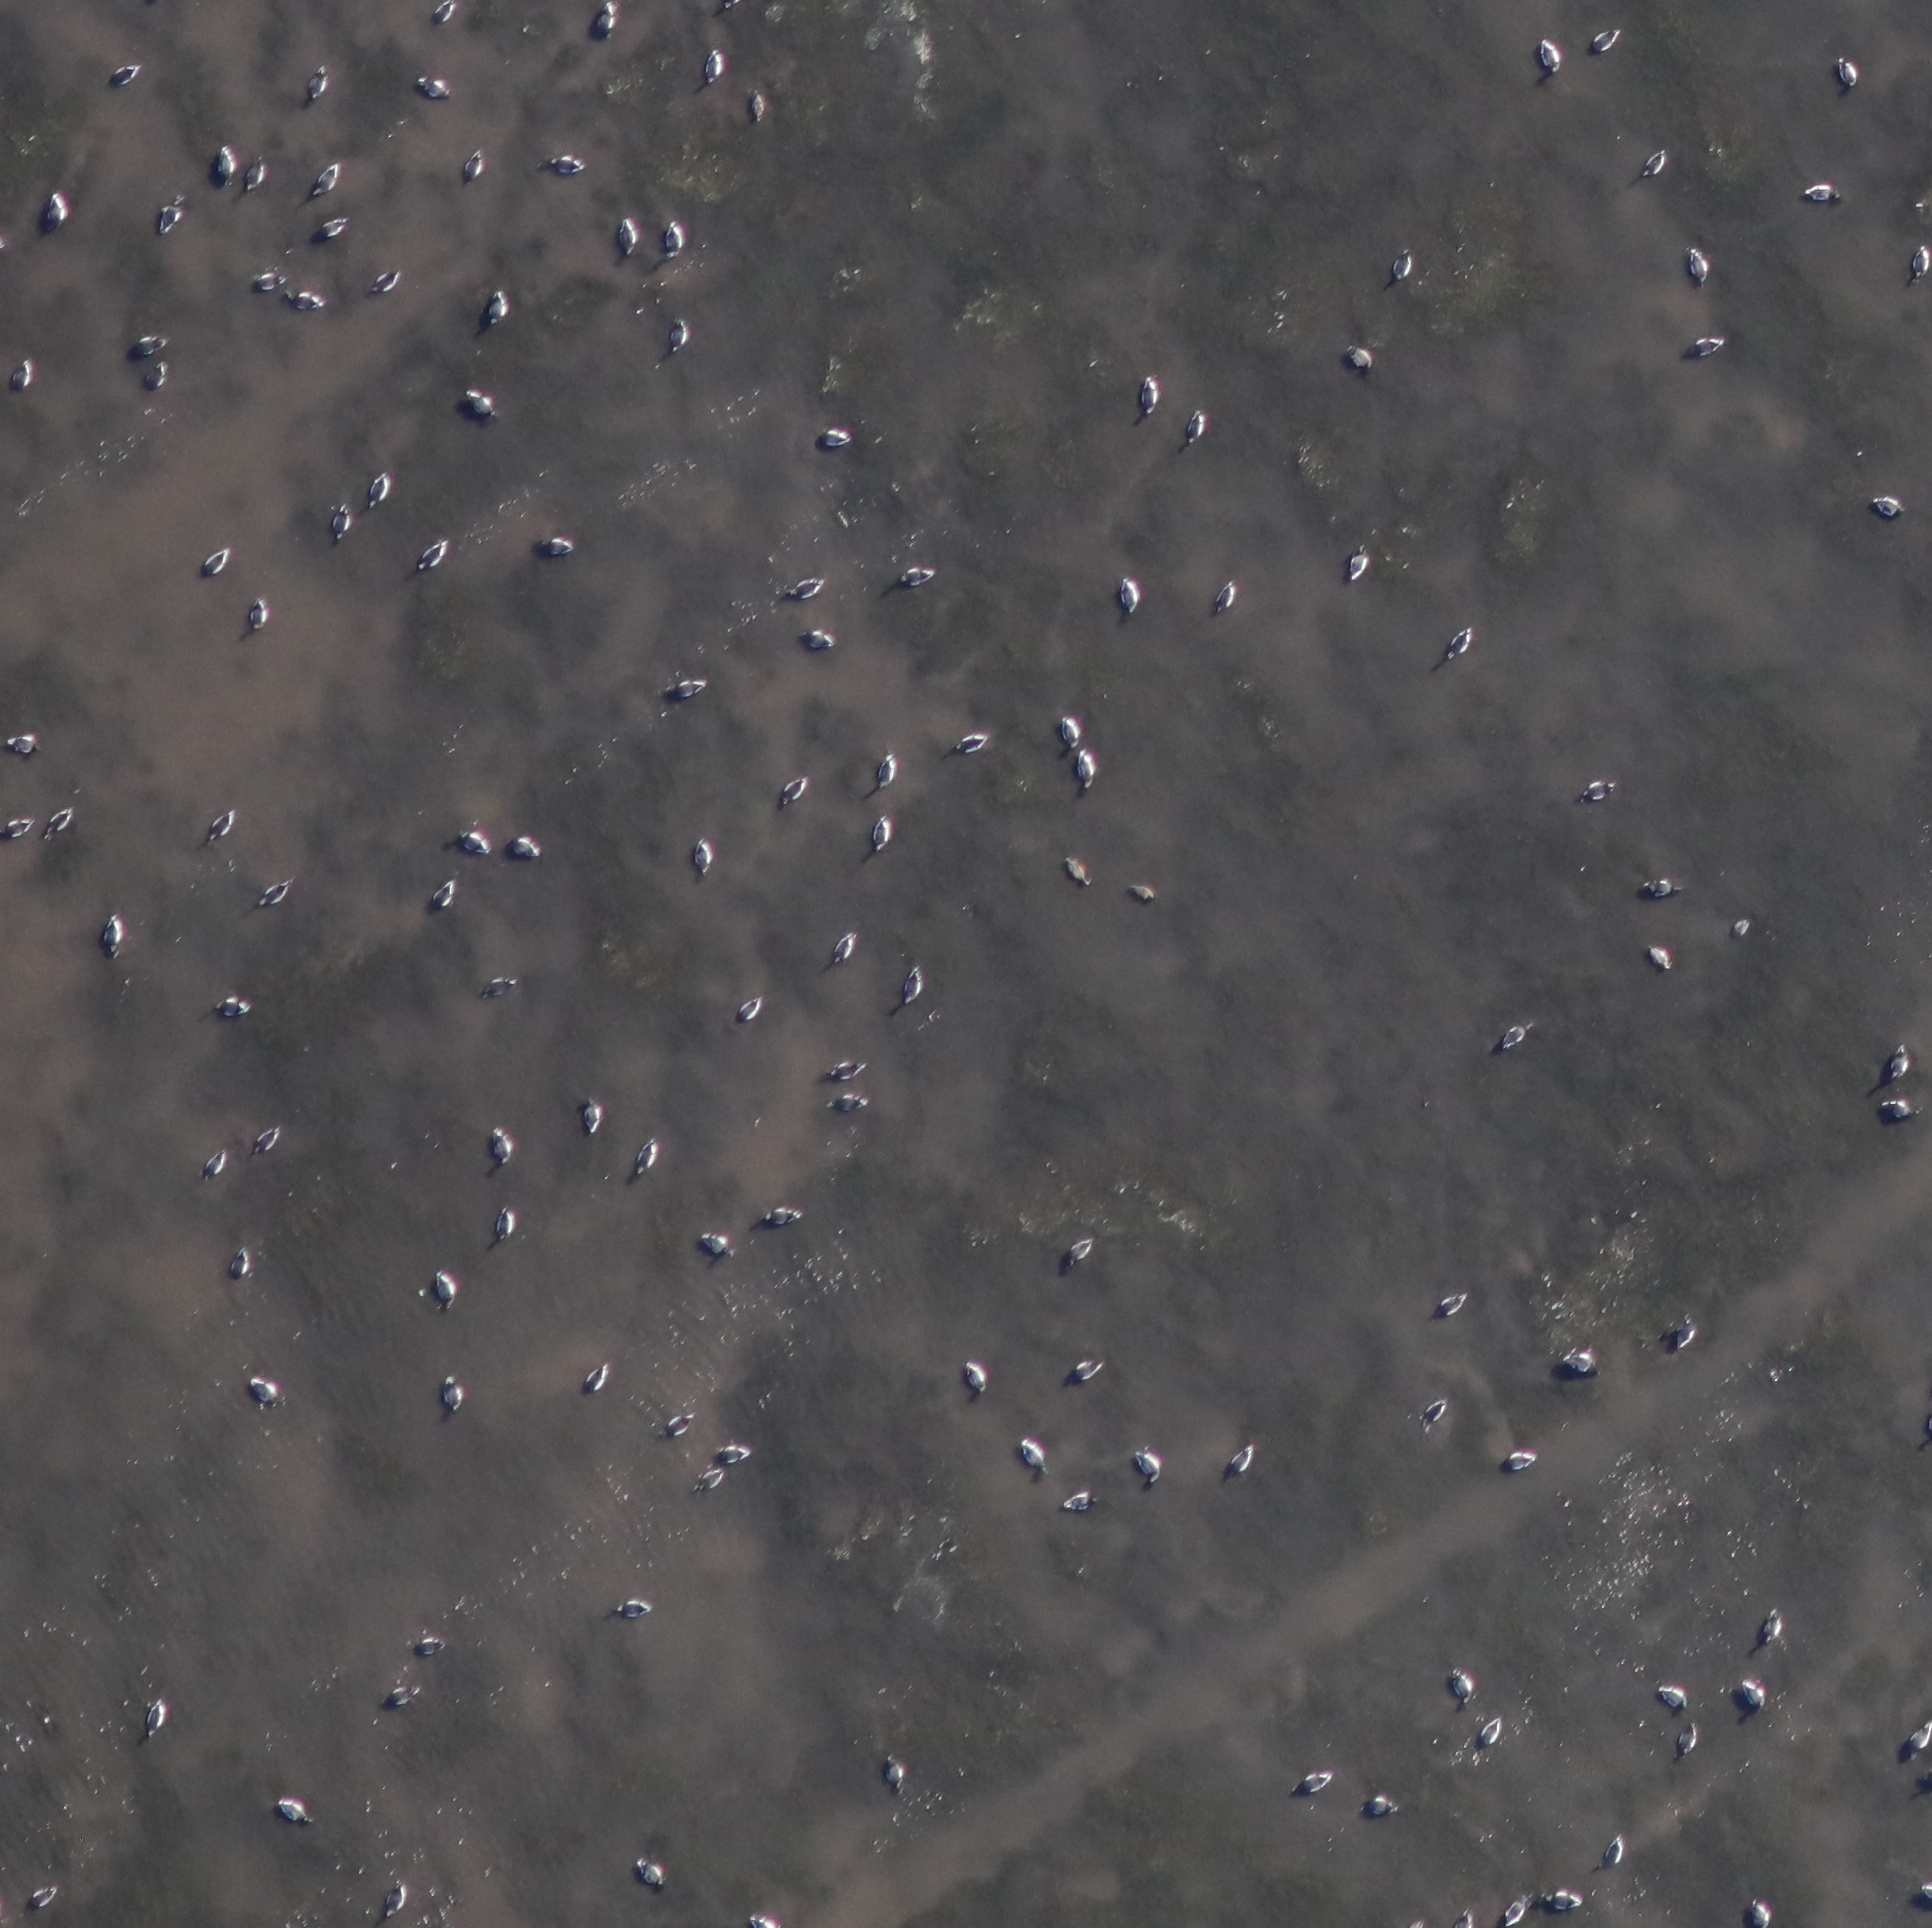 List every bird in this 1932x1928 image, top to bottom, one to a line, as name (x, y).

brant (445, 13)
brant (606, 19)
brant (1604, 40)
brant (1550, 60)
brant (717, 67)
brant (1847, 73)
brant (125, 75)
brant (318, 86)
brant (436, 88)
other bird (760, 109)
brant (225, 164)
brant (1653, 164)
brant (564, 165)
brant (473, 167)
brant (252, 173)
brant (325, 181)
brant (1822, 192)
brant (56, 212)
brant (170, 215)
brant (331, 229)
brant (628, 237)
brant (672, 238)
brant (1920, 264)
brant (1402, 266)
brant (1699, 267)
brant (271, 283)
brant (387, 284)
brant (306, 301)
brant (496, 308)
brant (679, 335)
brant (147, 347)
brant (1706, 347)
brant (1362, 359)
brant (154, 374)
brant (19, 376)
brant (1148, 397)
brant (477, 405)
brant (1196, 430)
brant (833, 438)
brant (378, 492)
brant (1888, 506)
brant (342, 523)
brant (557, 548)
brant (429, 557)
brant (214, 565)
brant (1358, 565)
brant (916, 577)
brant (806, 591)
brant (1128, 598)
brant (1226, 599)
brant (257, 616)
brant (820, 640)
brant (1458, 644)
brant (687, 689)
brant (1071, 732)
brant (971, 742)
brant (24, 747)
brant (1086, 768)
brant (884, 774)
brant (791, 792)
brant (1599, 792)
brant (64, 821)
brant (223, 825)
brant (19, 827)
brant (881, 835)
brant (473, 840)
brant (529, 851)
brant (703, 858)
other bird (1077, 869)
brant (1659, 886)
other bird (1142, 887)
brant (274, 894)
brant (443, 895)
other bird (1737, 930)
brant (114, 936)
brant (844, 948)
other bird (1660, 955)
brant (498, 986)
brant (911, 987)
brant (232, 1007)
brant (753, 1009)
brant (1511, 1037)
brant (1897, 1064)
brant (848, 1077)
brant (852, 1103)
brant (1900, 1111)
brant (592, 1117)
brant (267, 1143)
brant (501, 1148)
brant (643, 1161)
brant (215, 1164)
brant (781, 1217)
brant (502, 1226)
brant (716, 1248)
brant (1078, 1254)
brant (240, 1261)
brant (444, 1292)
brant (1452, 1306)
brant (1684, 1337)
brant (1579, 1362)
brant (1087, 1370)
brant (975, 1378)
brant (595, 1379)
brant (267, 1393)
brant (452, 1396)
brant (1434, 1415)
brant (679, 1425)
brant (1030, 1452)
brant (729, 1460)
brant (1519, 1460)
brant (1241, 1461)
brant (1147, 1467)
brant (710, 1479)
brant (1078, 1502)
brant (632, 1609)
brant (1772, 1629)
brant (427, 1645)
brant (1461, 1688)
brant (1757, 1693)
brant (401, 1697)
brant (1675, 1699)
brant (156, 1715)
brant (1489, 1730)
brant (1920, 1738)
brant (1689, 1741)
brant (895, 1773)
brant (1312, 1783)
brant (1381, 1806)
brant (290, 1812)
brant (1614, 1849)
brant (652, 1874)
brant (41, 1895)
brant (393, 1900)
brant (1566, 1901)
brant (1512, 1916)
brant (1764, 1916)
brant (1464, 1922)